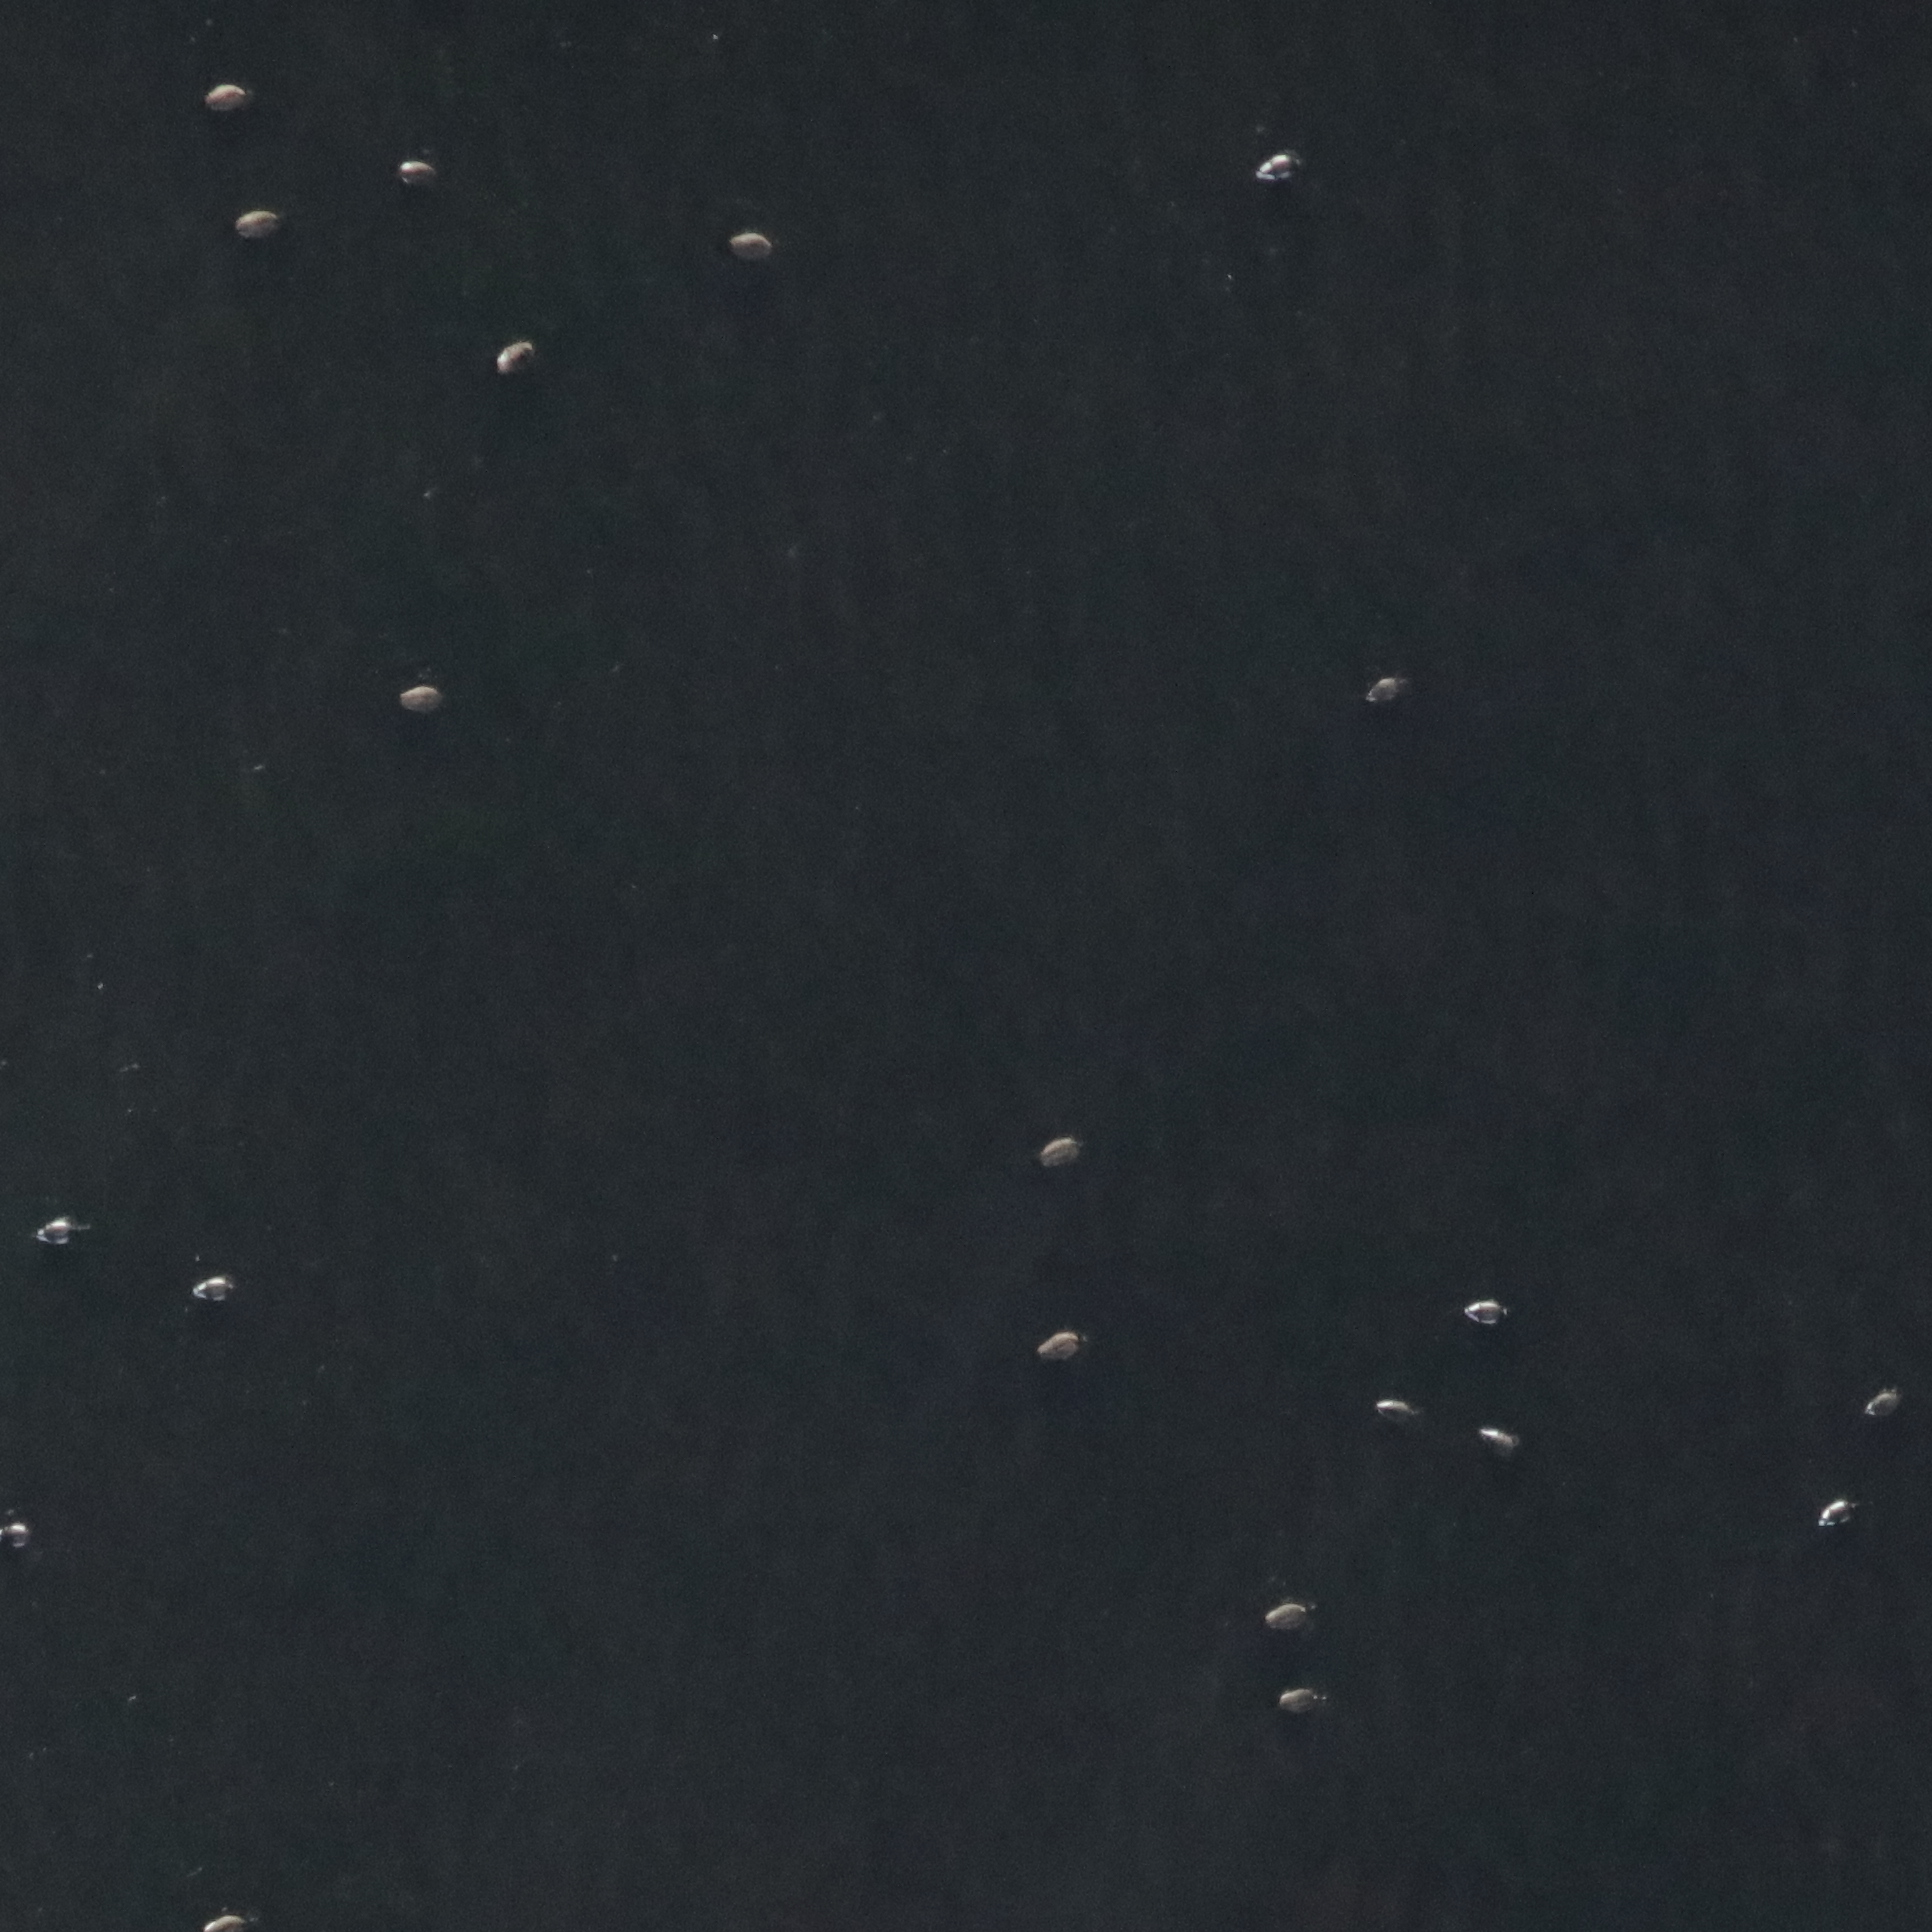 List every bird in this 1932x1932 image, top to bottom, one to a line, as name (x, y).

Canada goose (226, 99)
brant (1280, 168)
Canada goose (416, 174)
Canada goose (256, 225)
Canada goose (749, 249)
Canada goose (516, 358)
brant (1383, 690)
Canada goose (421, 699)
Canada goose (1058, 1156)
brant (61, 1233)
brant (215, 1289)
brant (1488, 1313)
Canada goose (1060, 1348)
brant (1884, 1404)
brant (1394, 1410)
brant (1504, 1441)
brant (1838, 1512)
brant (15, 1535)
Canada goose (1286, 1618)
Canada goose (1297, 1698)
Canada goose (225, 1928)